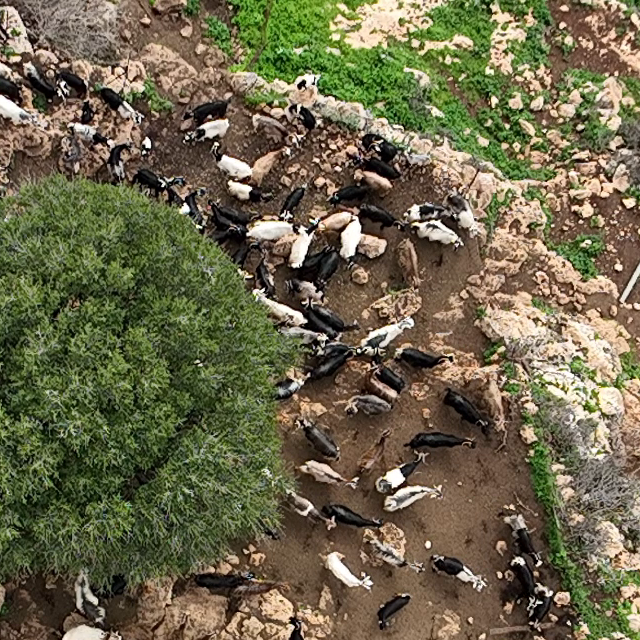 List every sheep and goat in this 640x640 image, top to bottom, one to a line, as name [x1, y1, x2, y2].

goat [0, 37, 18, 82]
goat [0, 67, 20, 103]
goat [55, 67, 89, 100]
goat [27, 74, 68, 104]
goat [294, 74, 321, 90]
goat [98, 86, 144, 125]
goat [0, 92, 32, 124]
goat [181, 92, 233, 120]
goat [284, 105, 316, 129]
goat [251, 113, 303, 148]
goat [182, 119, 228, 147]
goat [69, 122, 115, 150]
goat [358, 132, 401, 163]
goat [107, 141, 131, 182]
goat [211, 143, 252, 181]
goat [249, 147, 290, 185]
goat [403, 149, 433, 166]
goat [354, 158, 401, 180]
goat [135, 169, 185, 192]
goat [354, 169, 392, 196]
goat [158, 177, 188, 215]
goat [227, 181, 274, 202]
goat [327, 186, 366, 202]
goat [186, 187, 206, 228]
goat [280, 187, 306, 220]
goat [443, 188, 473, 227]
goat [207, 200, 249, 236]
goat [359, 203, 406, 232]
goat [402, 204, 451, 223]
goat [223, 207, 262, 223]
goat [316, 212, 352, 229]
goat [340, 215, 362, 257]
goat [288, 217, 320, 267]
goat [250, 220, 307, 238]
goat [411, 222, 463, 248]
goat [210, 225, 240, 244]
goat [273, 234, 300, 257]
goat [398, 237, 422, 290]
goat [231, 238, 249, 266]
goat [304, 243, 334, 266]
goat [256, 248, 275, 296]
goat [316, 250, 338, 290]
goat [292, 278, 329, 305]
goat [250, 289, 308, 327]
goat [301, 296, 340, 340]
goat [315, 306, 359, 332]
goat [274, 316, 292, 329]
goat [361, 316, 416, 355]
goat [275, 329, 327, 347]
goat [315, 344, 353, 357]
goat [371, 347, 406, 391]
goat [395, 347, 456, 369]
goat [310, 348, 363, 379]
goat [363, 360, 399, 405]
goat [269, 376, 306, 400]
goat [482, 378, 507, 432]
goat [441, 389, 490, 433]
goat [342, 395, 393, 416]
goat [296, 418, 341, 462]
goat [357, 429, 391, 475]
goat [404, 432, 476, 449]
goat [376, 448, 428, 493]
goat [297, 460, 359, 490]
goat [384, 484, 442, 511]
goat [284, 491, 337, 531]
goat [322, 504, 384, 527]
goat [502, 513, 544, 568]
goat [365, 536, 425, 574]
goat [318, 551, 376, 590]
goat [430, 554, 488, 591]
goat [509, 556, 538, 611]
goat [75, 564, 105, 624]
goat [191, 570, 251, 586]
goat [229, 582, 290, 597]
goat [528, 586, 553, 632]
goat [376, 592, 411, 630]
goat [167, 613, 193, 639]
goat [288, 614, 323, 639]
goat [60, 627, 123, 639]
goat [187, 629, 220, 639]
goat [82, 630, 115, 639]